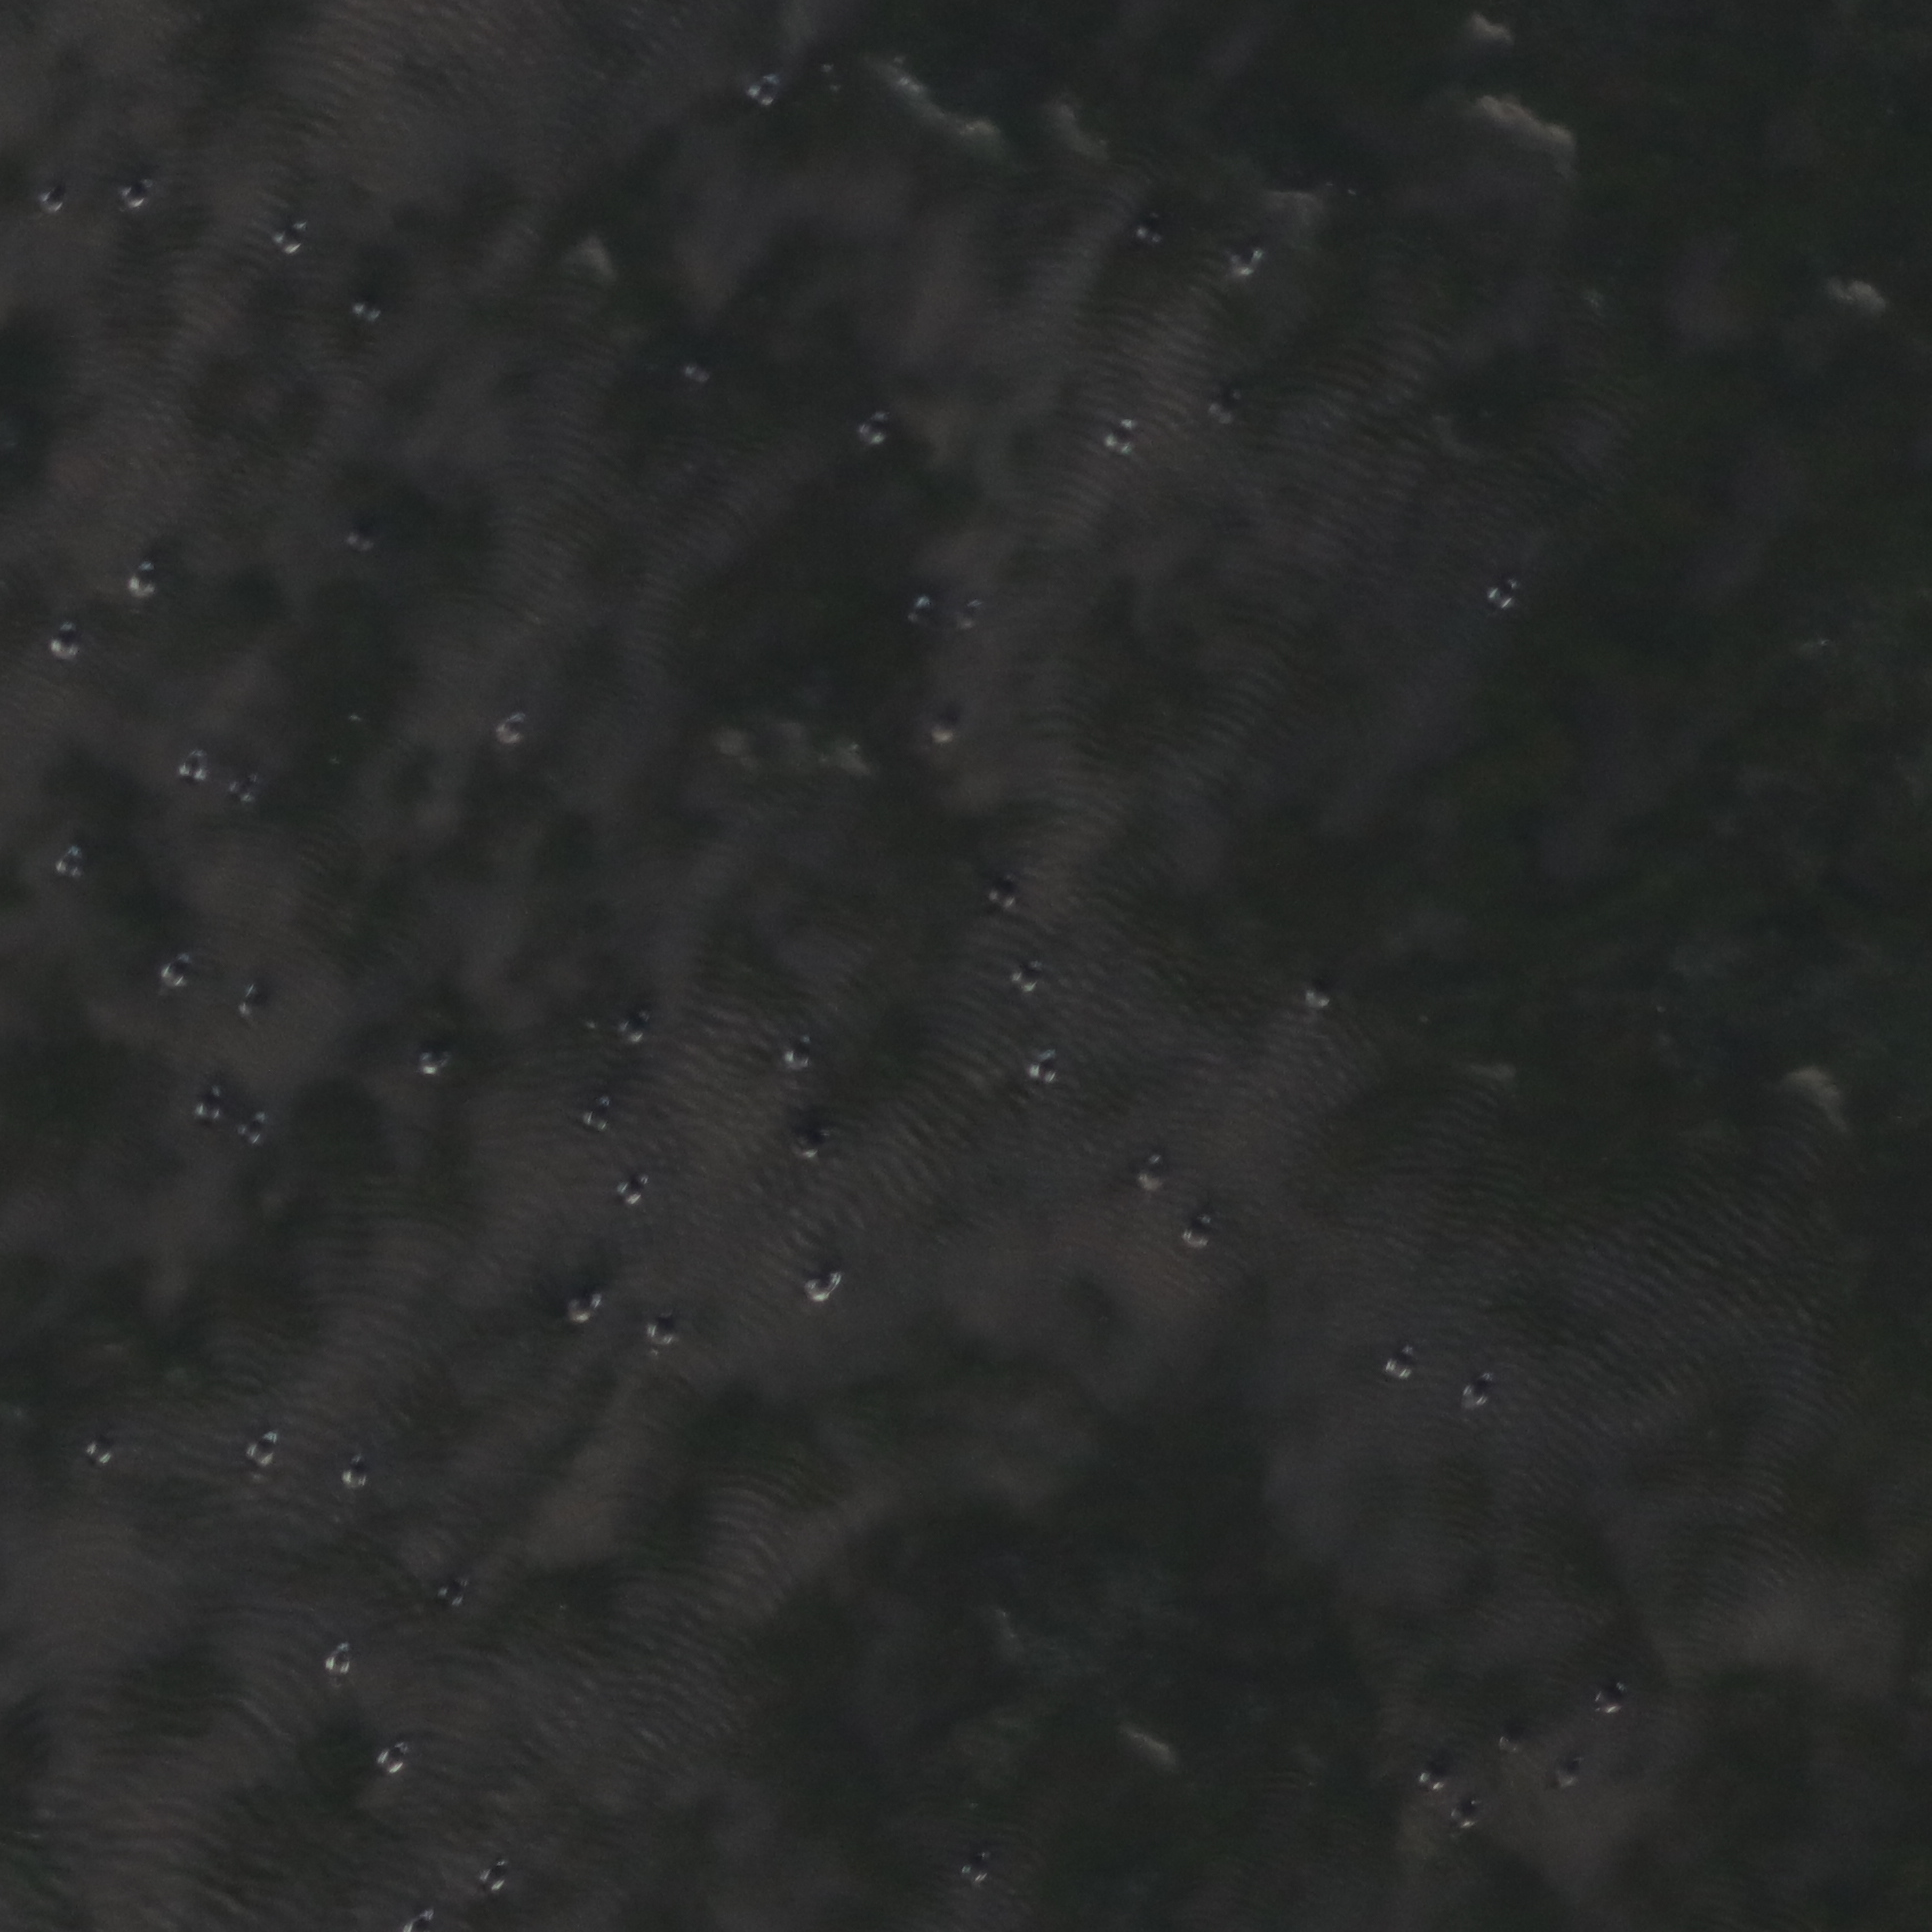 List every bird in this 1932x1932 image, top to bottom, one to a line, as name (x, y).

brant (773, 89)
brant (133, 196)
brant (52, 197)
brant (289, 233)
brant (1147, 233)
brant (1244, 262)
brant (369, 314)
brant (1223, 409)
brant (873, 432)
brant (1105, 449)
brant (145, 579)
brant (1508, 597)
brant (920, 620)
brant (57, 648)
brant (510, 726)
brant (190, 767)
brant (247, 798)
brant (62, 862)
brant (1002, 900)
brant (169, 969)
brant (1024, 977)
brant (244, 996)
brant (1318, 1008)
brant (635, 1030)
brant (800, 1049)
brant (426, 1066)
brant (1051, 1071)
brant (599, 1110)
brant (205, 1115)
brant (260, 1136)
brant (812, 1155)
brant (1157, 1180)
brant (629, 1186)
brant (1196, 1232)
brant (822, 1287)
brant (583, 1308)
brant (660, 1335)
brant (1396, 1361)
brant (1476, 1392)
brant (262, 1453)
brant (101, 1455)
brant (349, 1476)
brant (452, 1597)
brant (334, 1663)
brant (1609, 1700)
brant (1508, 1741)
brant (394, 1759)
brant (1575, 1777)
brant (1429, 1780)
brant (1475, 1818)
brant (972, 1860)
brant (502, 1878)
brant (418, 1930)